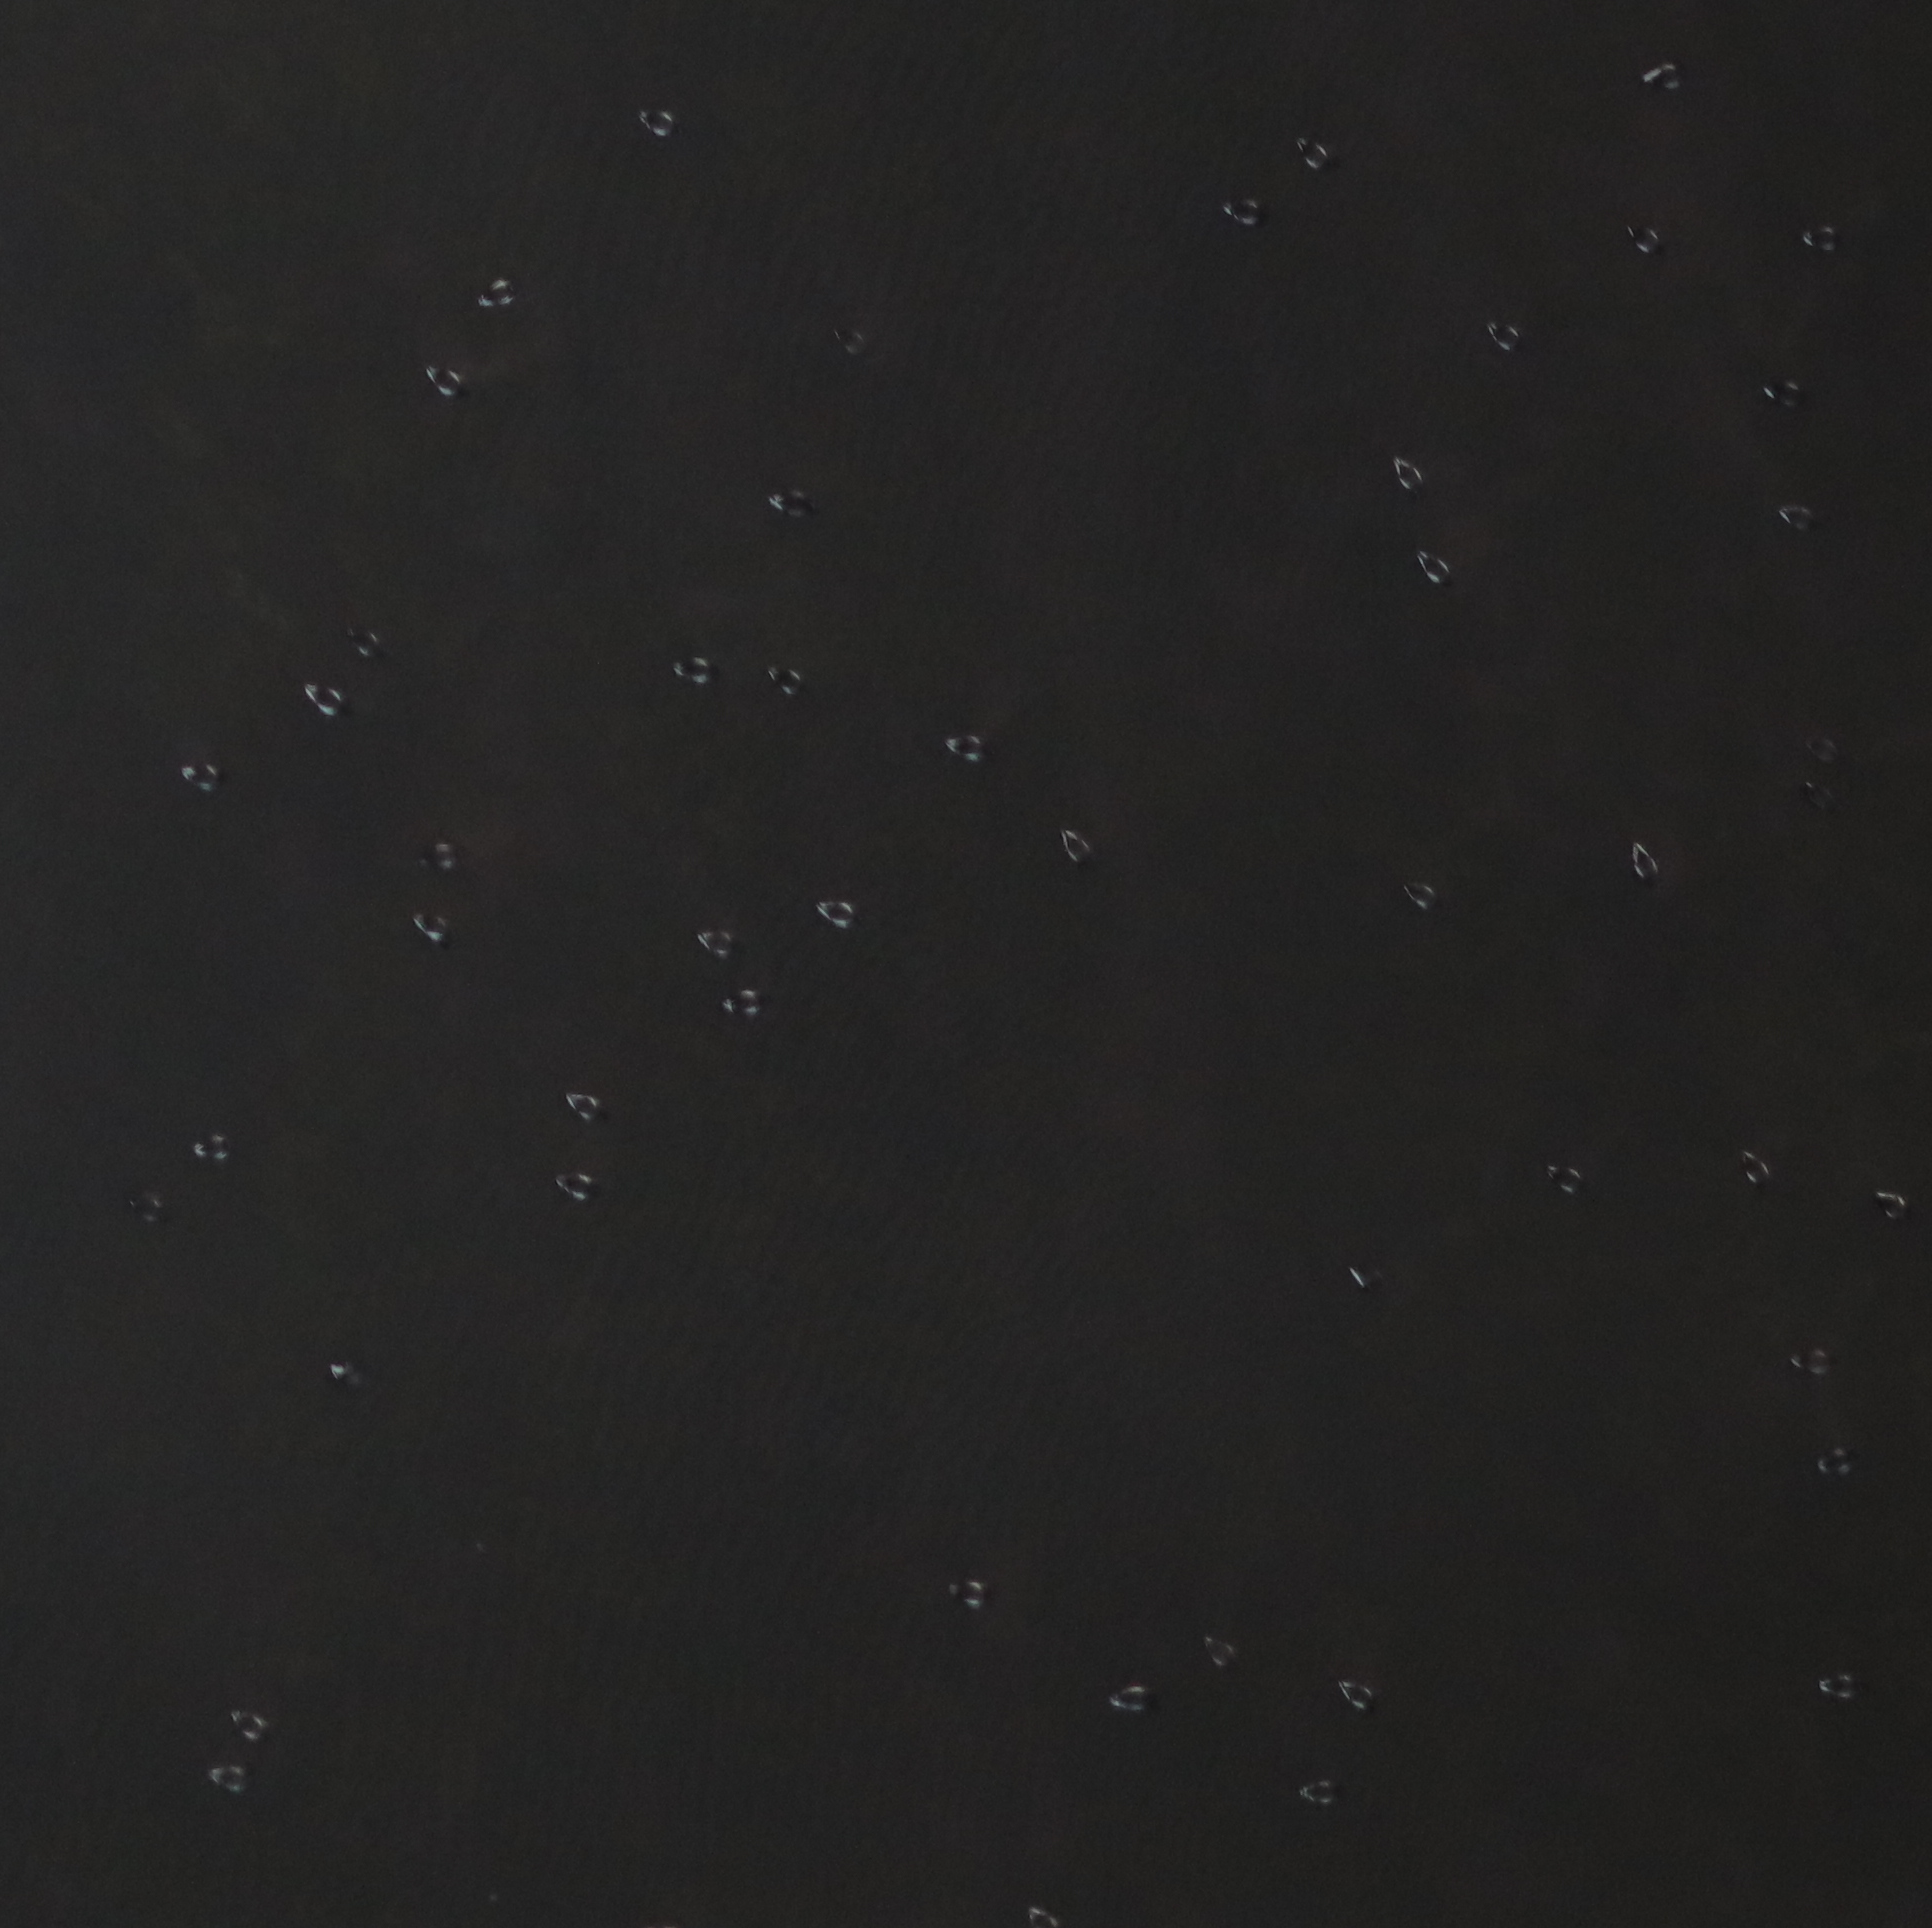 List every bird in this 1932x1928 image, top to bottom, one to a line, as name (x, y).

brant (1668, 75)
brant (660, 124)
brant (1314, 154)
brant (1244, 211)
brant (1811, 233)
brant (1647, 239)
brant (497, 294)
brant (1502, 336)
brant (855, 349)
brant (446, 381)
brant (1784, 392)
brant (1406, 480)
brant (791, 503)
brant (1795, 518)
brant (1434, 569)
brant (361, 641)
brant (695, 672)
brant (779, 680)
brant (325, 698)
brant (1823, 738)
brant (966, 747)
brant (204, 770)
brant (1816, 790)
brant (1077, 849)
brant (445, 851)
brant (1646, 865)
brant (1423, 895)
brant (838, 912)
brant (430, 935)
brant (720, 940)
brant (746, 1004)
brant (585, 1107)
brant (210, 1144)
brant (1752, 1167)
brant (1556, 1173)
brant (577, 1186)
brant (1894, 1197)
brant (143, 1204)
brant (1357, 1268)
brant (1818, 1364)
brant (348, 1373)
brant (1834, 1462)
brant (969, 1593)
brant (1228, 1647)
brant (1840, 1682)
brant (1133, 1700)
brant (1354, 1700)
brant (250, 1715)
brant (225, 1780)
brant (1319, 1791)